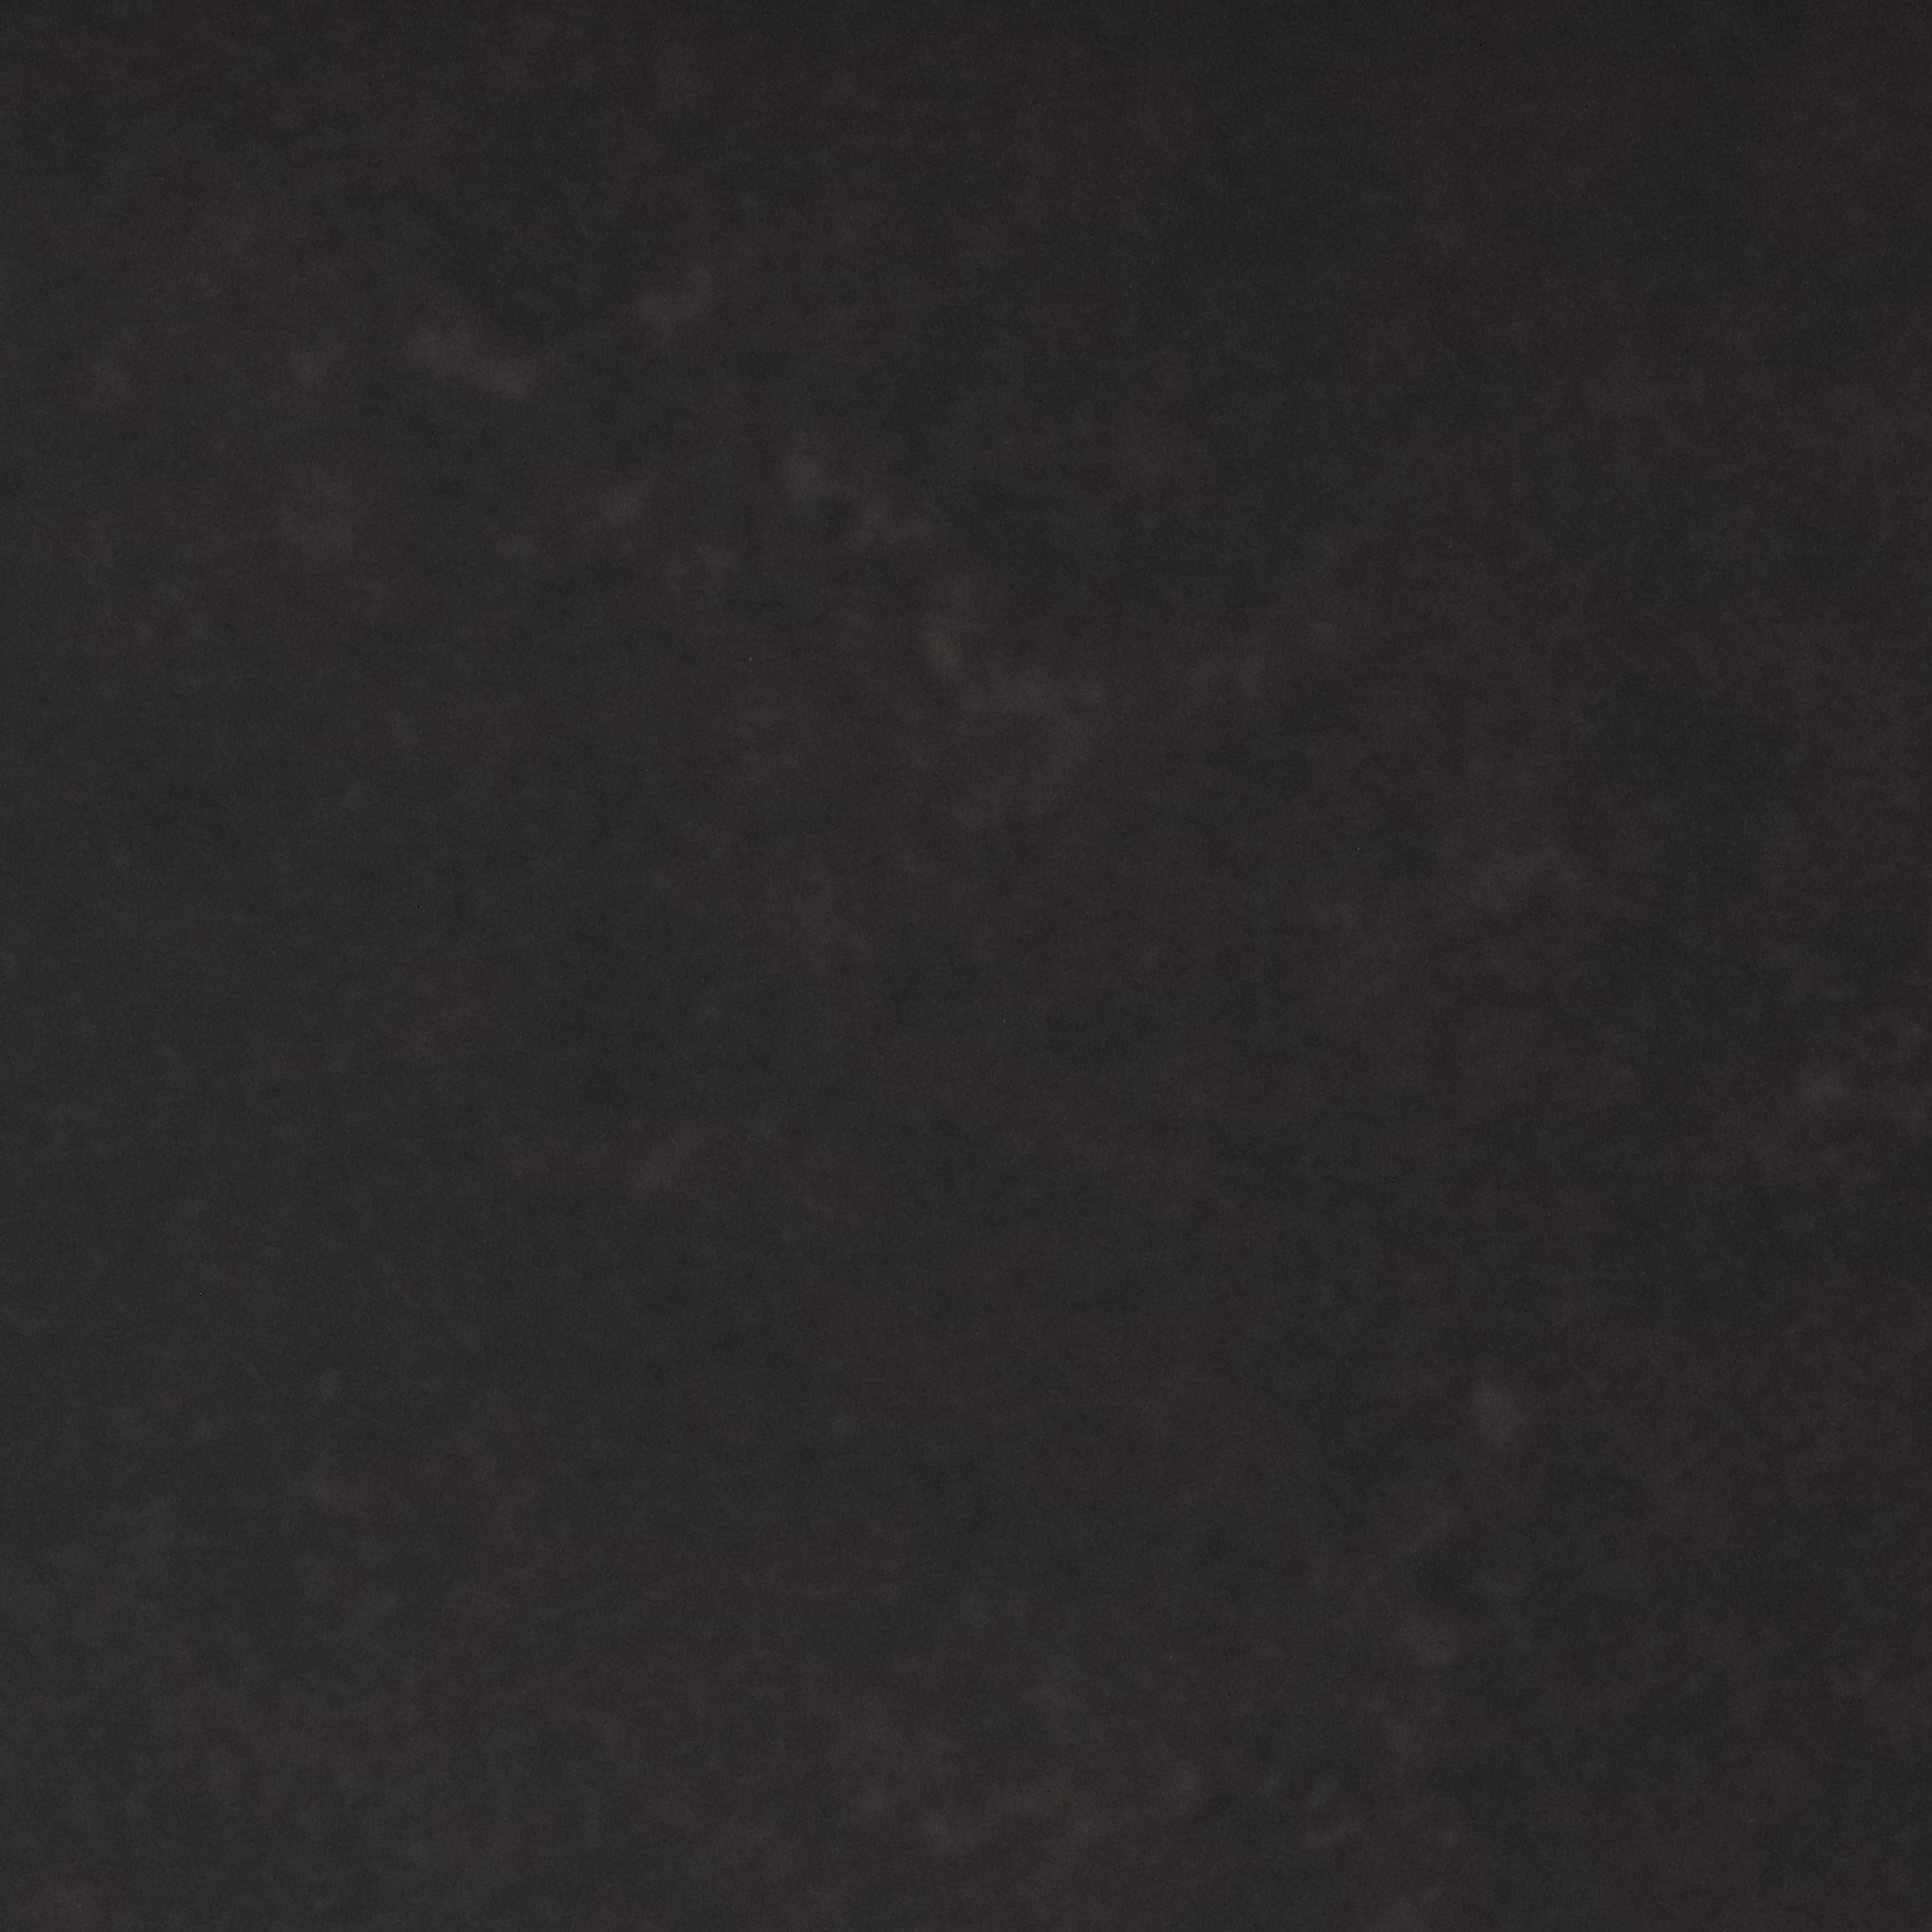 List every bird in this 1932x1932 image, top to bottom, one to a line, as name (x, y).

None